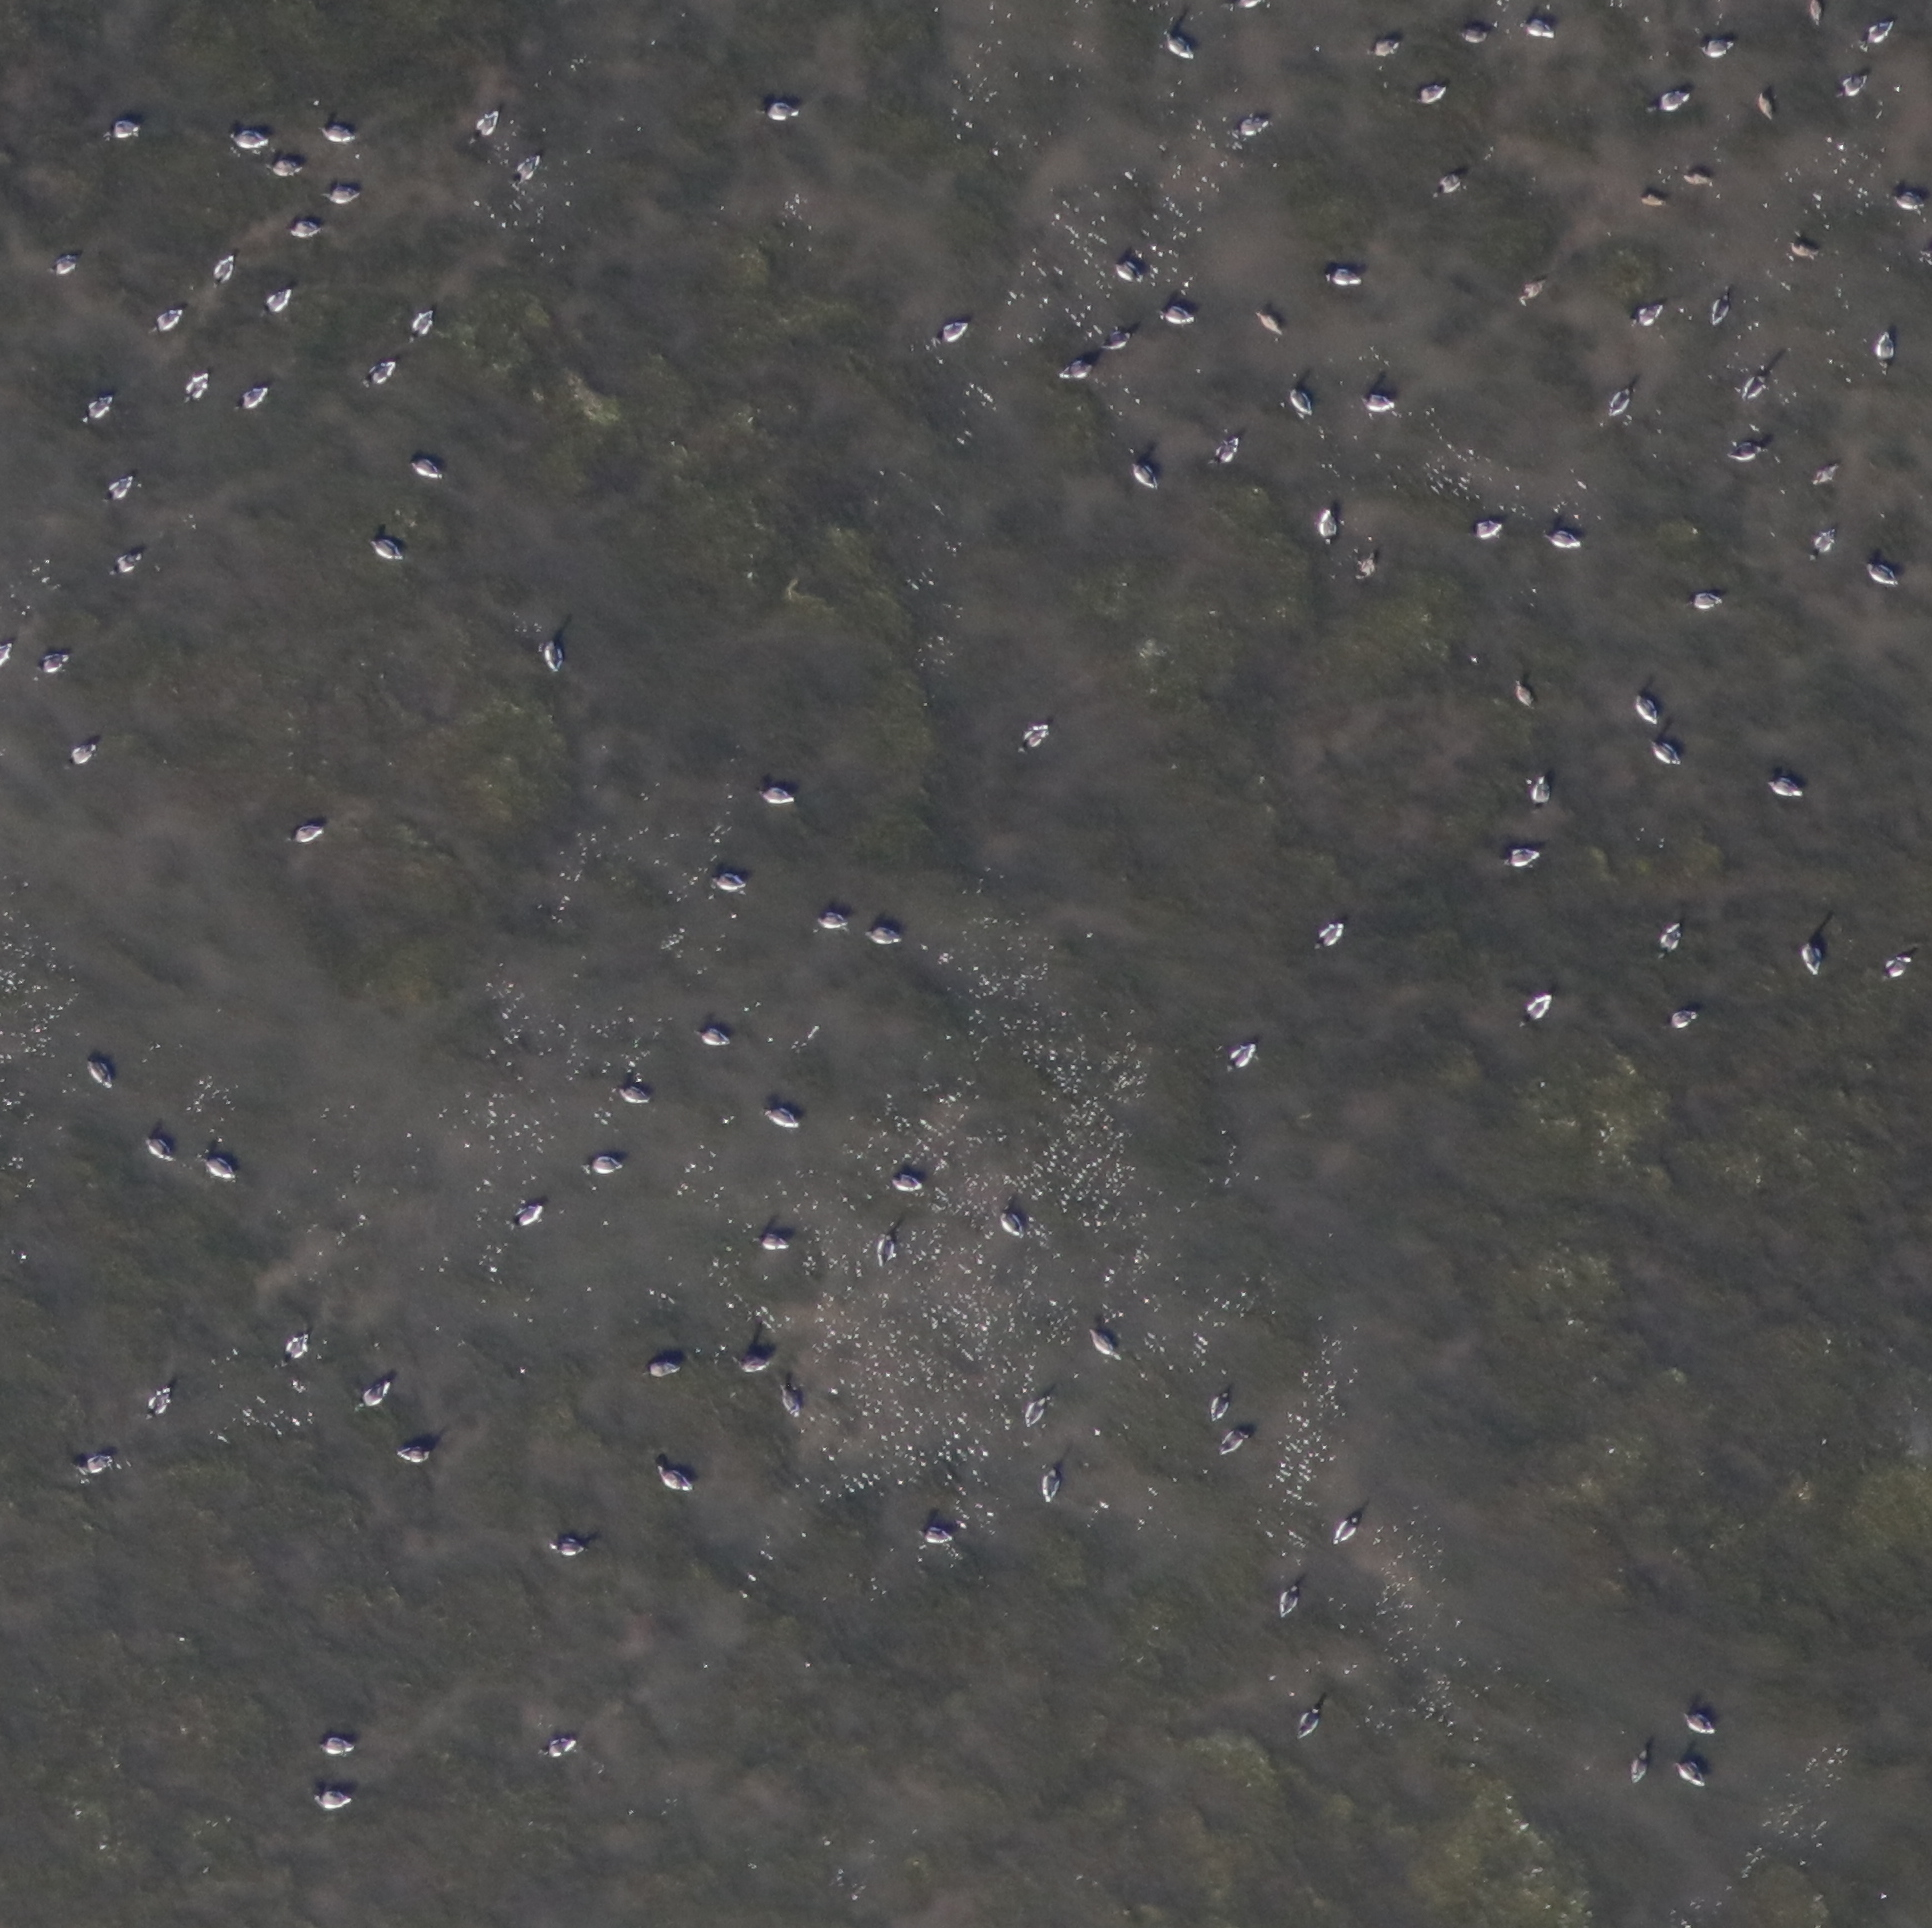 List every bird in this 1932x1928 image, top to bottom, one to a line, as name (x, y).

other bird (1817, 8)
brant (1538, 27)
brant (1476, 33)
brant (1878, 33)
brant (1179, 43)
brant (1718, 45)
brant (1385, 47)
brant (1853, 86)
brant (1431, 93)
brant (1673, 100)
other bird (1766, 103)
brant (781, 111)
brant (485, 125)
brant (1251, 125)
brant (124, 131)
brant (335, 133)
brant (247, 139)
brant (284, 166)
brant (527, 169)
other bird (1699, 178)
other bird (1449, 184)
brant (343, 192)
other bird (1654, 197)
brant (1906, 199)
brant (306, 230)
other bird (1804, 251)
brant (64, 261)
brant (223, 269)
brant (1127, 270)
brant (1343, 276)
other bird (1533, 288)
brant (277, 302)
brant (1721, 310)
brant (1177, 314)
brant (1650, 314)
brant (167, 321)
other bird (1270, 322)
brant (422, 323)
brant (952, 333)
brant (1116, 338)
brant (1885, 349)
brant (1076, 369)
brant (378, 373)
brant (197, 387)
brant (1757, 388)
brant (253, 397)
brant (1379, 401)
brant (1301, 402)
brant (1620, 403)
brant (97, 409)
brant (1226, 450)
brant (1746, 450)
brant (425, 466)
other bird (1827, 472)
brant (1144, 473)
brant (120, 488)
brant (1328, 526)
brant (1487, 528)
brant (1563, 538)
brant (1821, 542)
brant (387, 547)
brant (129, 564)
brant (1367, 565)
brant (1882, 572)
brant (1704, 599)
brant (553, 654)
brant (52, 662)
other bird (1527, 696)
brant (1646, 707)
brant (1033, 737)
brant (1664, 751)
brant (81, 753)
brant (1785, 787)
brant (1540, 792)
brant (776, 794)
brant (307, 833)
brant (1521, 857)
brant (727, 882)
brant (831, 922)
brant (883, 934)
brant (1329, 935)
brant (1669, 939)
brant (1812, 955)
brant (1898, 967)
brant (1538, 1010)
brant (1682, 1017)
brant (714, 1035)
brant (1240, 1058)
brant (98, 1071)
brant (630, 1093)
brant (782, 1116)
brant (157, 1145)
brant (603, 1164)
brant (219, 1165)
brant (906, 1182)
brant (526, 1214)
brant (1011, 1220)
brant (772, 1240)
brant (885, 1248)
brant (1103, 1341)
brant (297, 1346)
brant (753, 1362)
brant (661, 1366)
brant (373, 1394)
brant (157, 1402)
brant (793, 1404)
brant (1218, 1405)
brant (1234, 1440)
brant (414, 1454)
brant (96, 1464)
brant (673, 1478)
brant (1051, 1482)
brant (1346, 1529)
brant (934, 1537)
brant (569, 1547)
brant (1290, 1599)
brant (1699, 1721)
brant (1307, 1722)
brant (336, 1744)
brant (558, 1745)
brant (1640, 1763)
brant (1688, 1768)
brant (332, 1798)